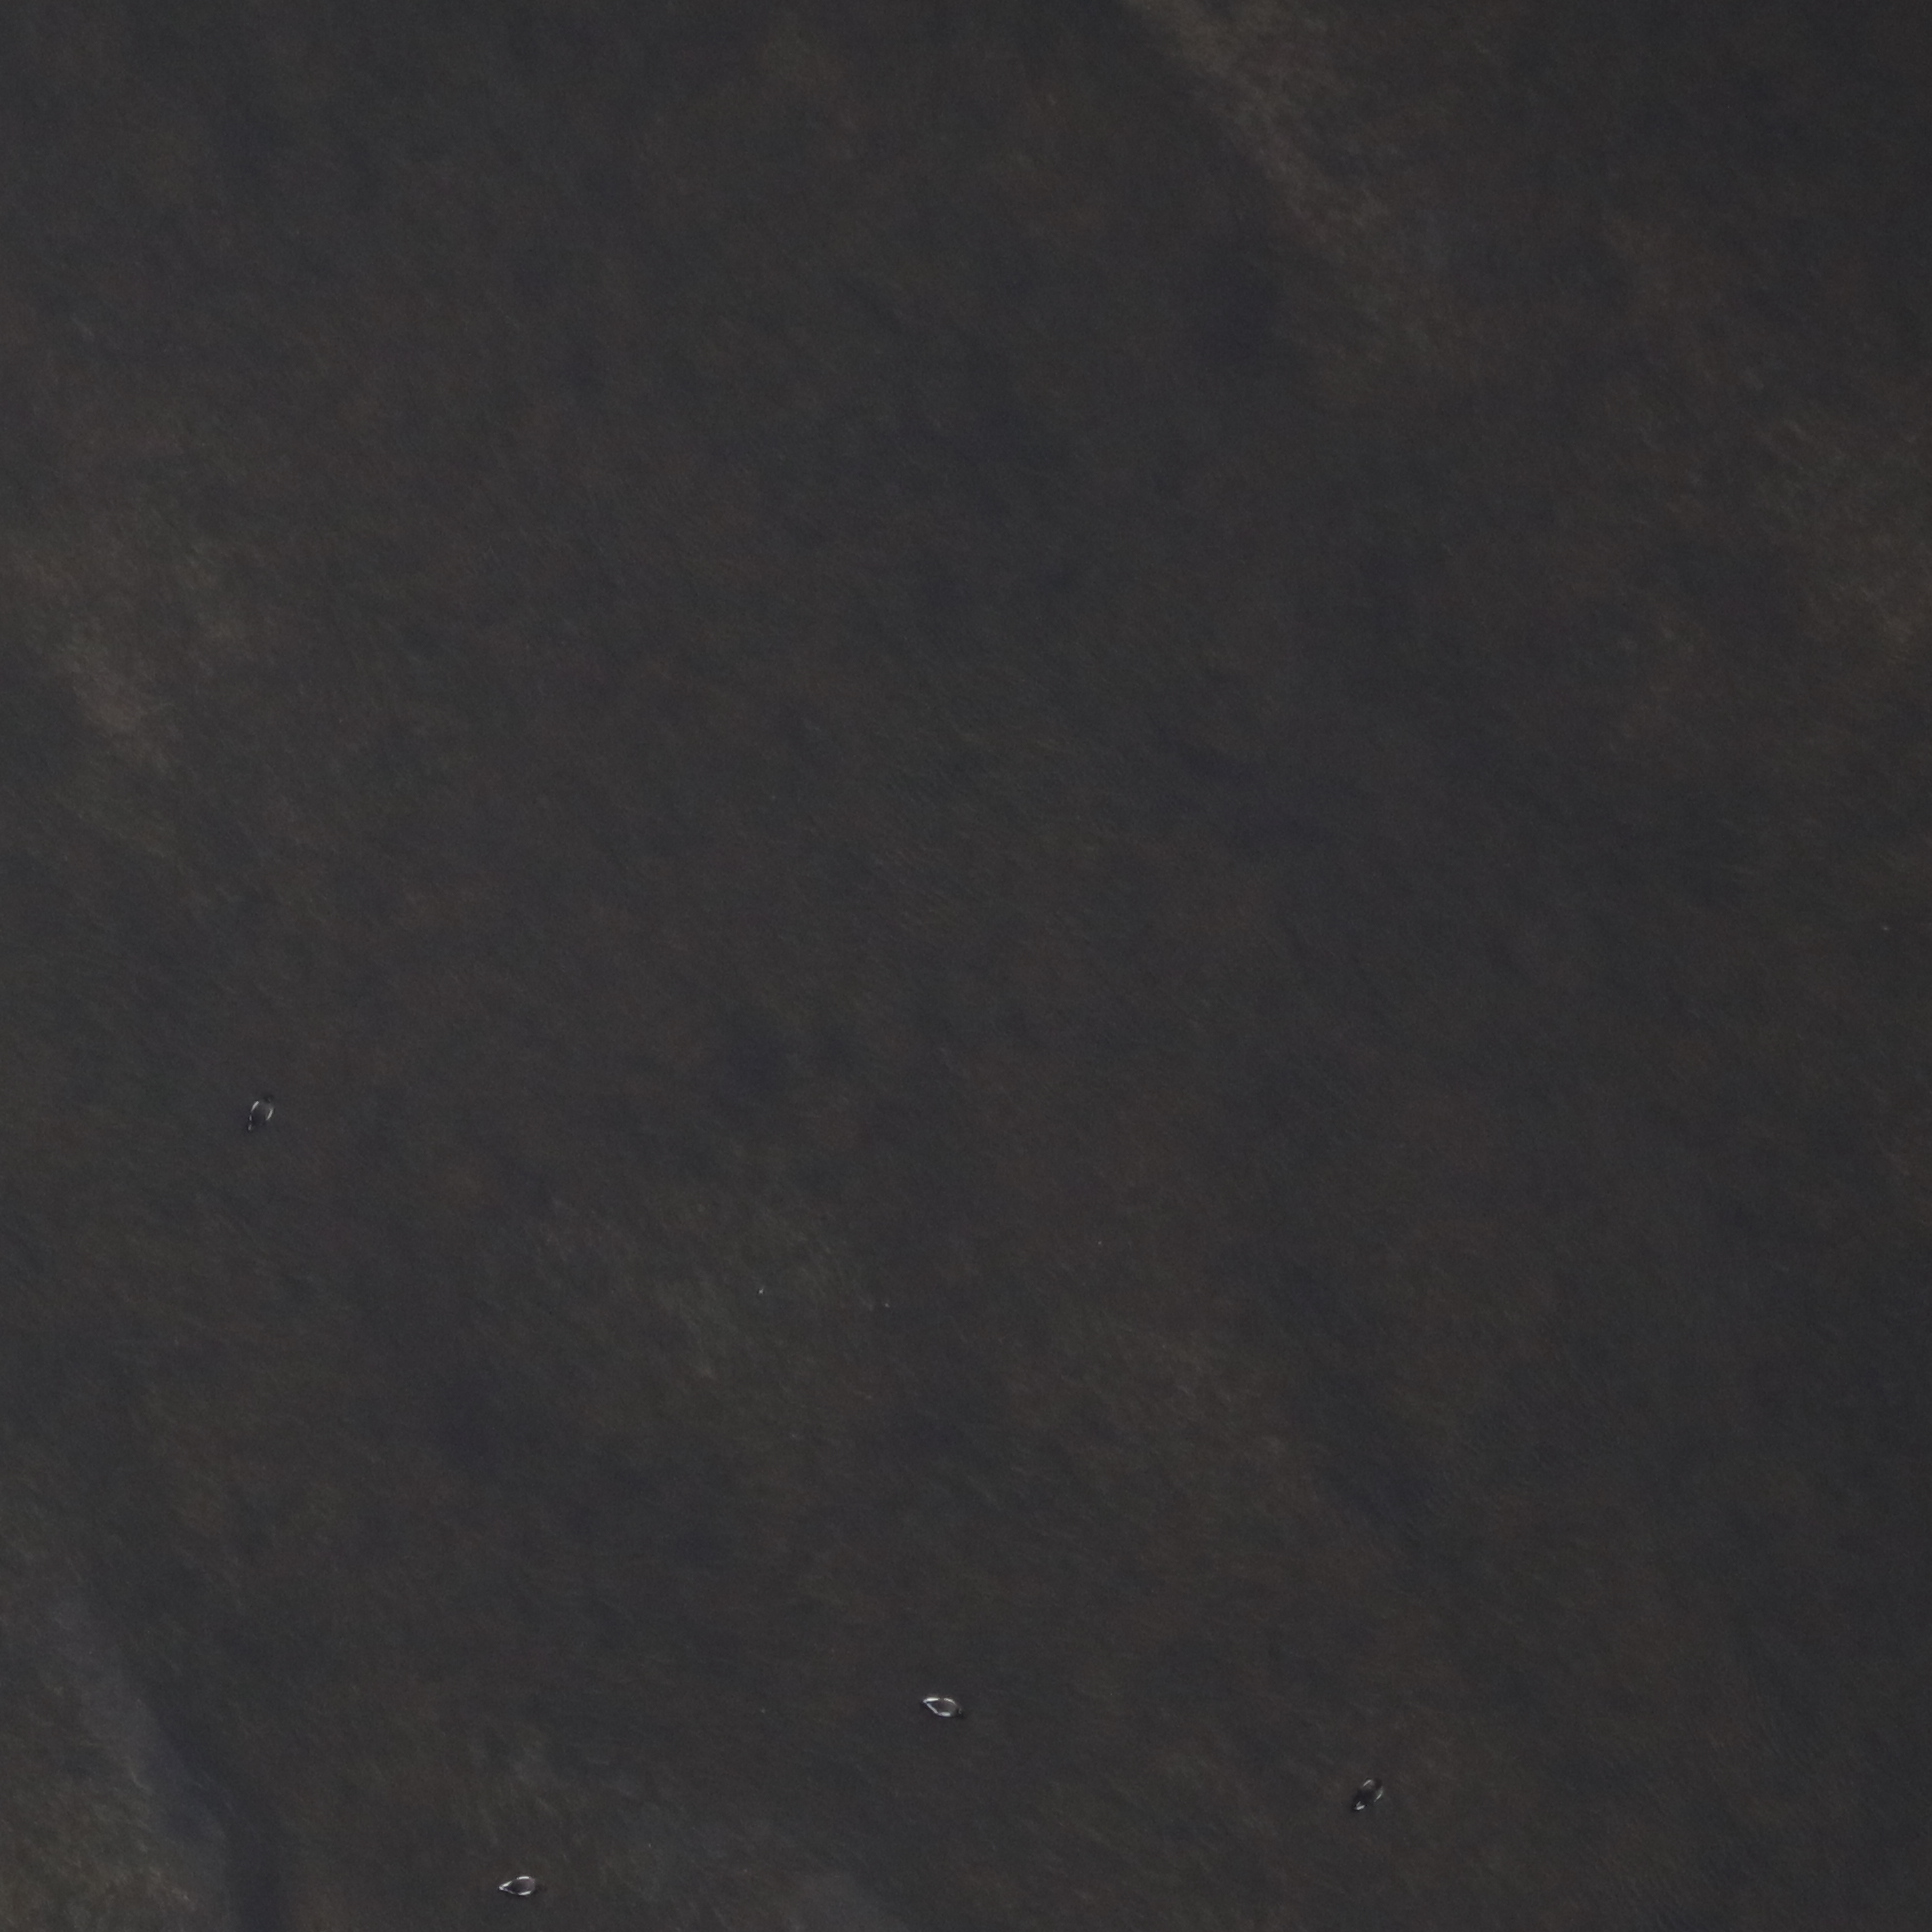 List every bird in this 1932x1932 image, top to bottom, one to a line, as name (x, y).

brant (259, 1109)
brant (942, 1707)
brant (1370, 1792)
brant (522, 1885)